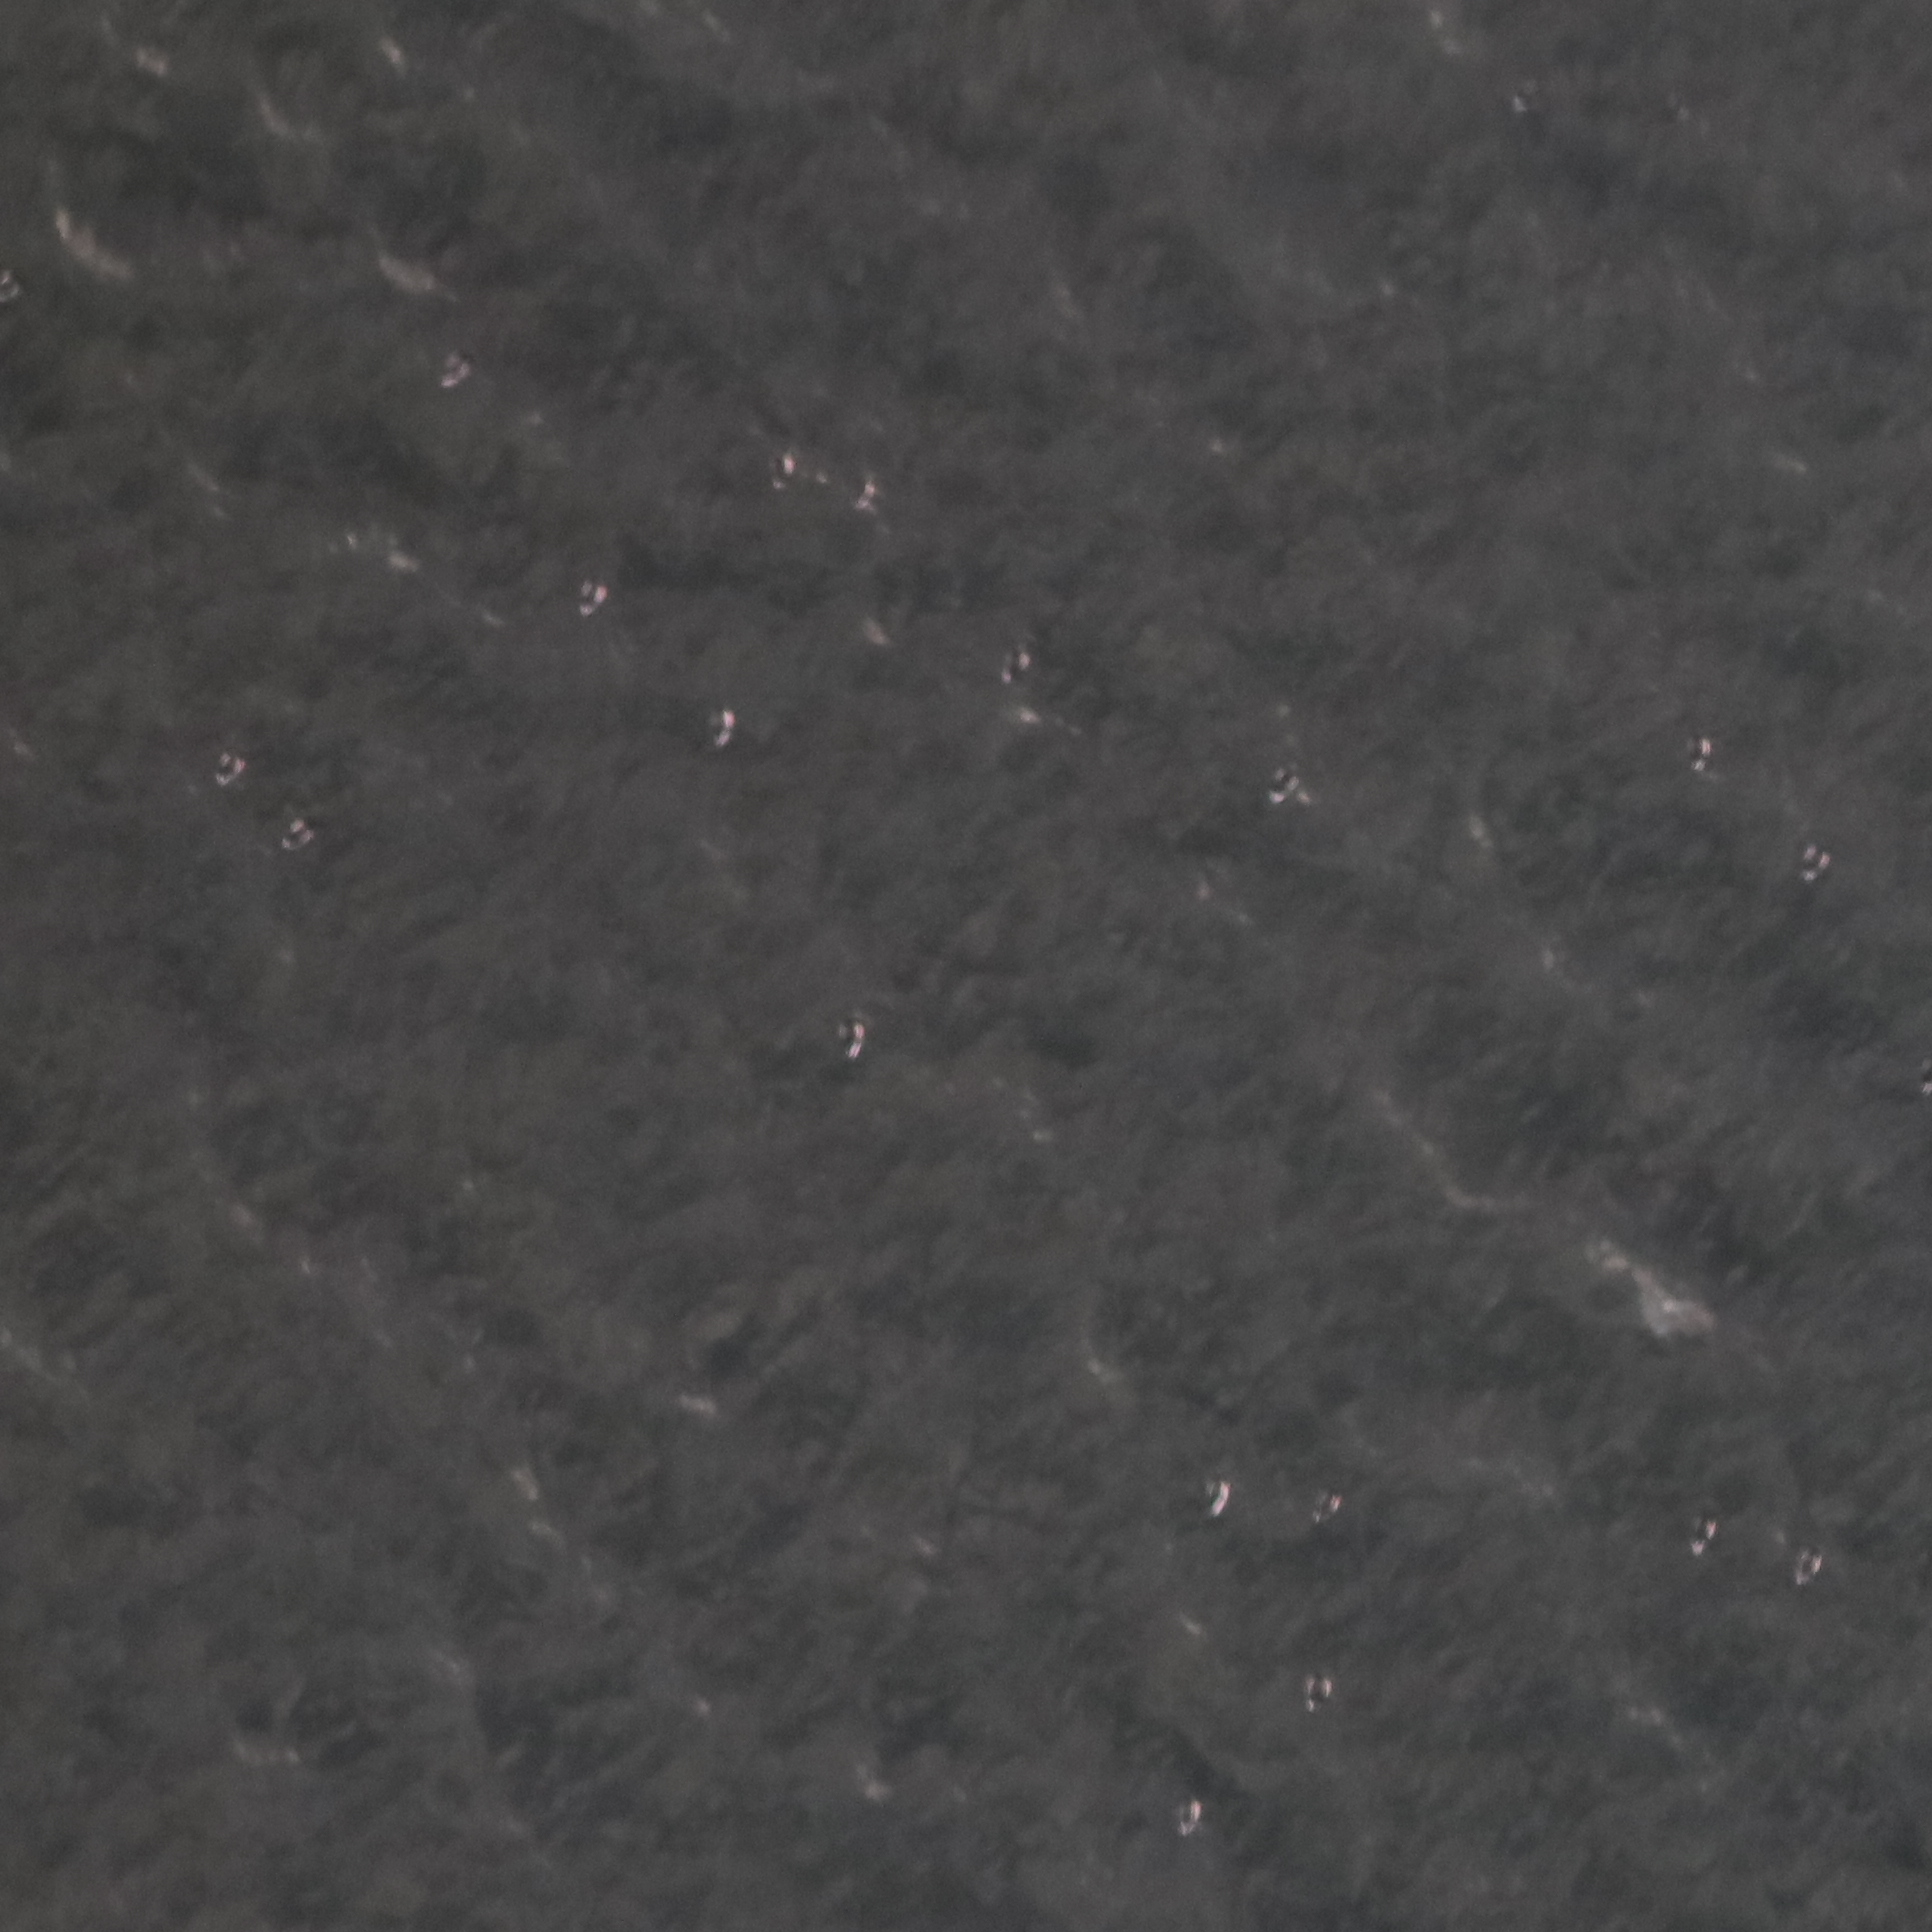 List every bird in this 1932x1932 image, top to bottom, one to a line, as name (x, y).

brant (457, 364)
brant (778, 466)
brant (865, 493)
brant (588, 598)
brant (1016, 663)
brant (723, 725)
brant (1698, 752)
brant (228, 766)
brant (1282, 784)
brant (300, 831)
brant (1816, 861)
brant (854, 1040)
brant (1218, 1492)
brant (1328, 1504)
brant (1707, 1533)
brant (1811, 1563)
brant (1316, 1689)
brant (1187, 1810)